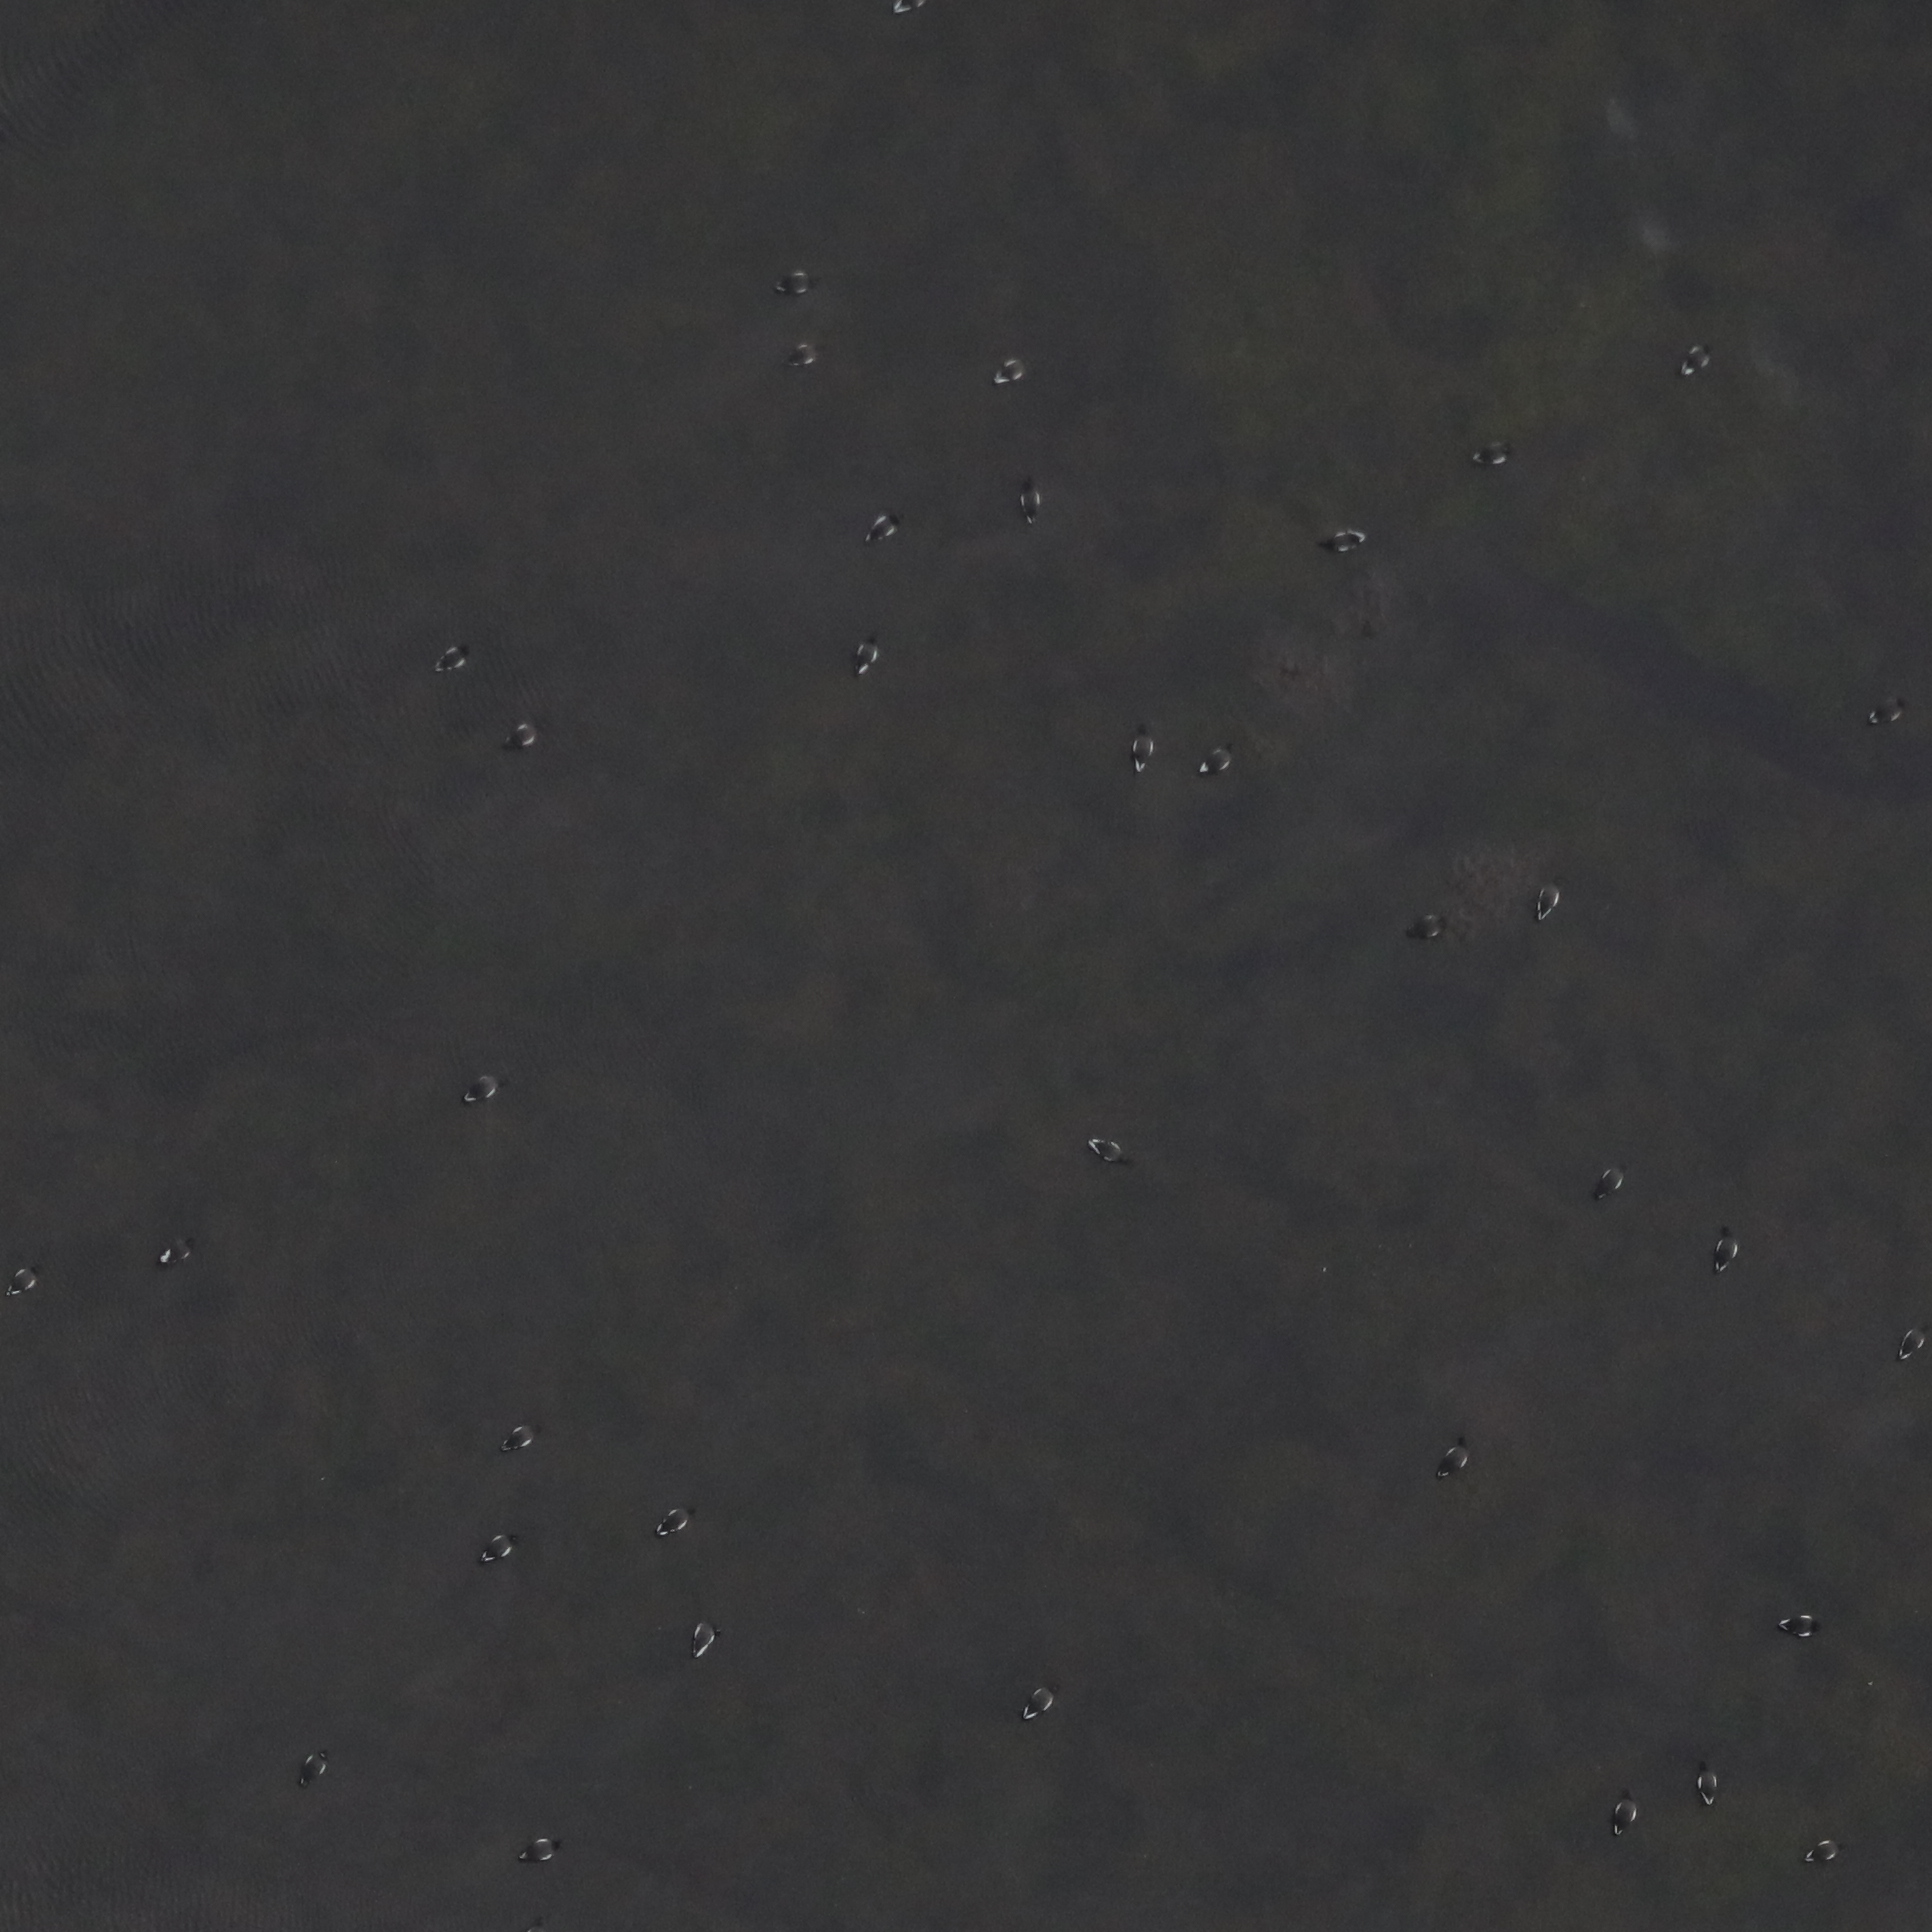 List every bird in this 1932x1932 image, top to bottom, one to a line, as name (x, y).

brant (797, 287)
brant (802, 356)
brant (1697, 360)
brant (1009, 369)
brant (1493, 455)
brant (1031, 504)
brant (885, 528)
brant (1344, 541)
brant (865, 655)
brant (453, 658)
brant (1889, 711)
brant (523, 739)
brant (1143, 748)
brant (1220, 761)
brant (1547, 901)
brant (1428, 927)
brant (483, 1087)
brant (1109, 1151)
brant (1613, 1183)
brant (175, 1249)
brant (1725, 1252)
brant (25, 1283)
brant (1910, 1342)
brant (520, 1440)
brant (1454, 1457)
brant (675, 1515)
brant (501, 1548)
brant (1801, 1627)
brant (705, 1639)
brant (1038, 1701)
brant (309, 1766)
brant (1705, 1785)
brant (1625, 1814)
brant (542, 1849)
brant (1822, 1852)